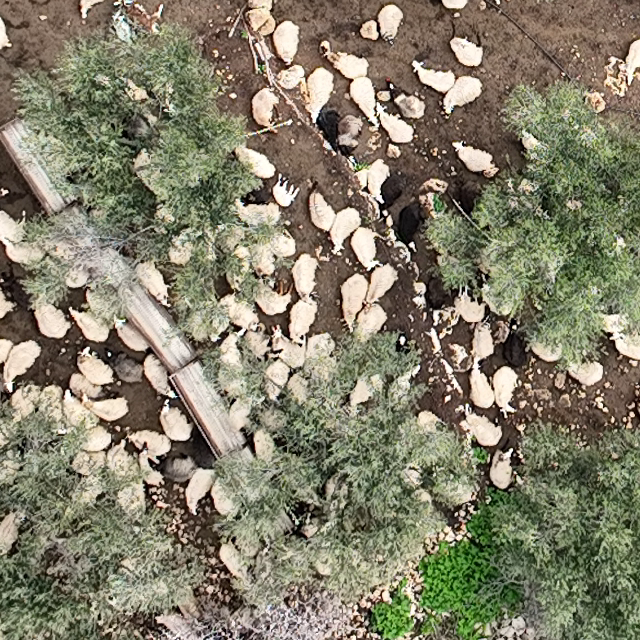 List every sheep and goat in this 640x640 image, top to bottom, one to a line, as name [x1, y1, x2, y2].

sheep [80, 0, 122, 19]
goat [117, 0, 165, 33]
sheep [433, 0, 470, 10]
sheep [487, 0, 515, 5]
sheep [376, 4, 406, 43]
sheep [0, 9, 12, 50]
goat [112, 13, 135, 45]
sheep [272, 21, 299, 66]
sheep [447, 35, 484, 67]
sheep [624, 38, 639, 83]
sheep [320, 45, 369, 79]
sheep [412, 58, 456, 94]
sheep [304, 69, 336, 124]
sheep [443, 74, 482, 115]
sheep [350, 76, 379, 129]
goat [156, 80, 176, 113]
sheep [387, 82, 427, 120]
sheep [251, 88, 280, 135]
sheep [122, 99, 158, 136]
sheep [375, 102, 414, 145]
sheep [317, 110, 343, 151]
sheep [341, 115, 362, 153]
sheep [519, 130, 540, 153]
sheep [451, 141, 494, 172]
sheep [234, 144, 277, 180]
sheep [133, 147, 170, 203]
sheep [0, 152, 10, 199]
sheep [365, 160, 389, 204]
sheep [380, 169, 404, 212]
sheep [273, 173, 299, 207]
sheep [307, 179, 337, 231]
sheep [456, 181, 485, 209]
sheep [233, 197, 280, 225]
sheep [0, 199, 26, 242]
sheep [399, 199, 427, 255]
sheep [155, 203, 175, 234]
sheep [331, 205, 363, 255]
sheep [216, 223, 245, 258]
sheep [350, 226, 381, 271]
sheep [169, 227, 200, 266]
sheep [266, 228, 297, 257]
sheep [34, 232, 79, 264]
sheep [0, 235, 45, 266]
sheep [251, 243, 277, 276]
sheep [227, 245, 249, 291]
sheep [291, 253, 321, 302]
sheep [134, 258, 173, 308]
sheep [64, 262, 94, 287]
sheep [363, 263, 398, 315]
sheep [426, 273, 444, 309]
sheep [339, 274, 370, 333]
sheep [0, 278, 18, 321]
sheep [249, 278, 291, 315]
sheep [478, 284, 514, 317]
sheep [30, 292, 69, 340]
sheep [453, 293, 487, 323]
sheep [217, 294, 261, 332]
sheep [290, 301, 319, 342]
sheep [354, 304, 387, 344]
sheep [187, 305, 218, 342]
sheep [68, 306, 109, 341]
sheep [112, 311, 150, 353]
sheep [595, 311, 630, 334]
sheep [505, 317, 528, 369]
sheep [471, 319, 495, 360]
sheep [243, 324, 271, 361]
sheep [270, 325, 306, 369]
sheep [220, 328, 247, 396]
sheep [307, 330, 333, 358]
sheep [611, 332, 639, 360]
sheep [0, 334, 14, 385]
sheep [527, 336, 564, 363]
sheep [4, 339, 38, 392]
sheep [77, 346, 116, 385]
sheep [104, 348, 144, 380]
sheep [144, 353, 177, 402]
sheep [261, 358, 290, 403]
sheep [309, 358, 340, 385]
sheep [565, 361, 604, 386]
sheep [467, 362, 495, 409]
sheep [387, 364, 420, 412]
sheep [492, 368, 520, 414]
sheep [289, 371, 309, 406]
sheep [68, 372, 104, 397]
sheep [347, 373, 384, 416]
sheep [8, 379, 40, 426]
sheep [39, 384, 66, 434]
sheep [63, 388, 100, 424]
sheep [81, 392, 129, 419]
sheep [228, 392, 265, 435]
sheep [634, 392, 639, 429]
sheep [160, 398, 194, 440]
sheep [463, 403, 502, 445]
sheep [262, 408, 291, 428]
sheep [417, 409, 447, 431]
sheep [0, 417, 18, 465]
sheep [73, 425, 113, 452]
sheep [125, 428, 172, 456]
sheep [253, 429, 274, 467]
sheep [108, 439, 134, 480]
sheep [138, 442, 162, 486]
sheep [0, 447, 23, 496]
sheep [490, 447, 515, 489]
sheep [148, 448, 196, 484]
sheep [73, 450, 107, 477]
sheep [119, 461, 147, 522]
sheep [399, 463, 423, 489]
sheep [431, 466, 479, 505]
sheep [183, 469, 221, 515]
sheep [325, 471, 351, 515]
sheep [211, 475, 240, 515]
sheep [63, 478, 105, 521]
sheep [405, 490, 431, 530]
sheep [0, 511, 24, 555]
sheep [217, 538, 248, 582]
sheep [309, 546, 341, 578]
sheep [114, 556, 147, 581]
sheep [170, 581, 210, 630]
sheep [153, 612, 196, 639]